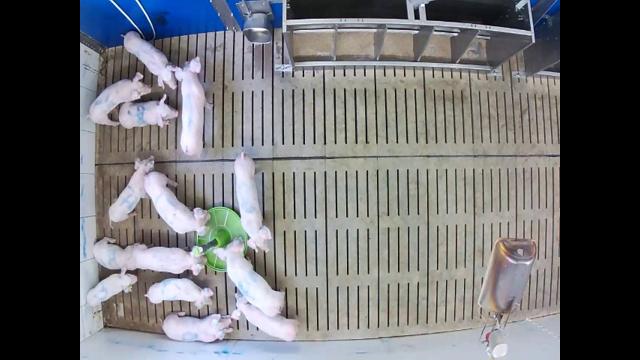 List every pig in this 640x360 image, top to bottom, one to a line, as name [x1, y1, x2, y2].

pig [120, 31, 182, 91]
pig [176, 56, 213, 158]
pig [86, 73, 152, 128]
pig [118, 93, 179, 130]
pig [234, 152, 272, 254]
pig [108, 155, 157, 229]
pig [143, 170, 212, 237]
pig [91, 236, 148, 270]
pig [213, 238, 286, 318]
pig [134, 244, 209, 277]
pig [85, 266, 139, 307]
pig [145, 277, 215, 310]
pig [232, 293, 301, 344]
pig [162, 311, 235, 344]